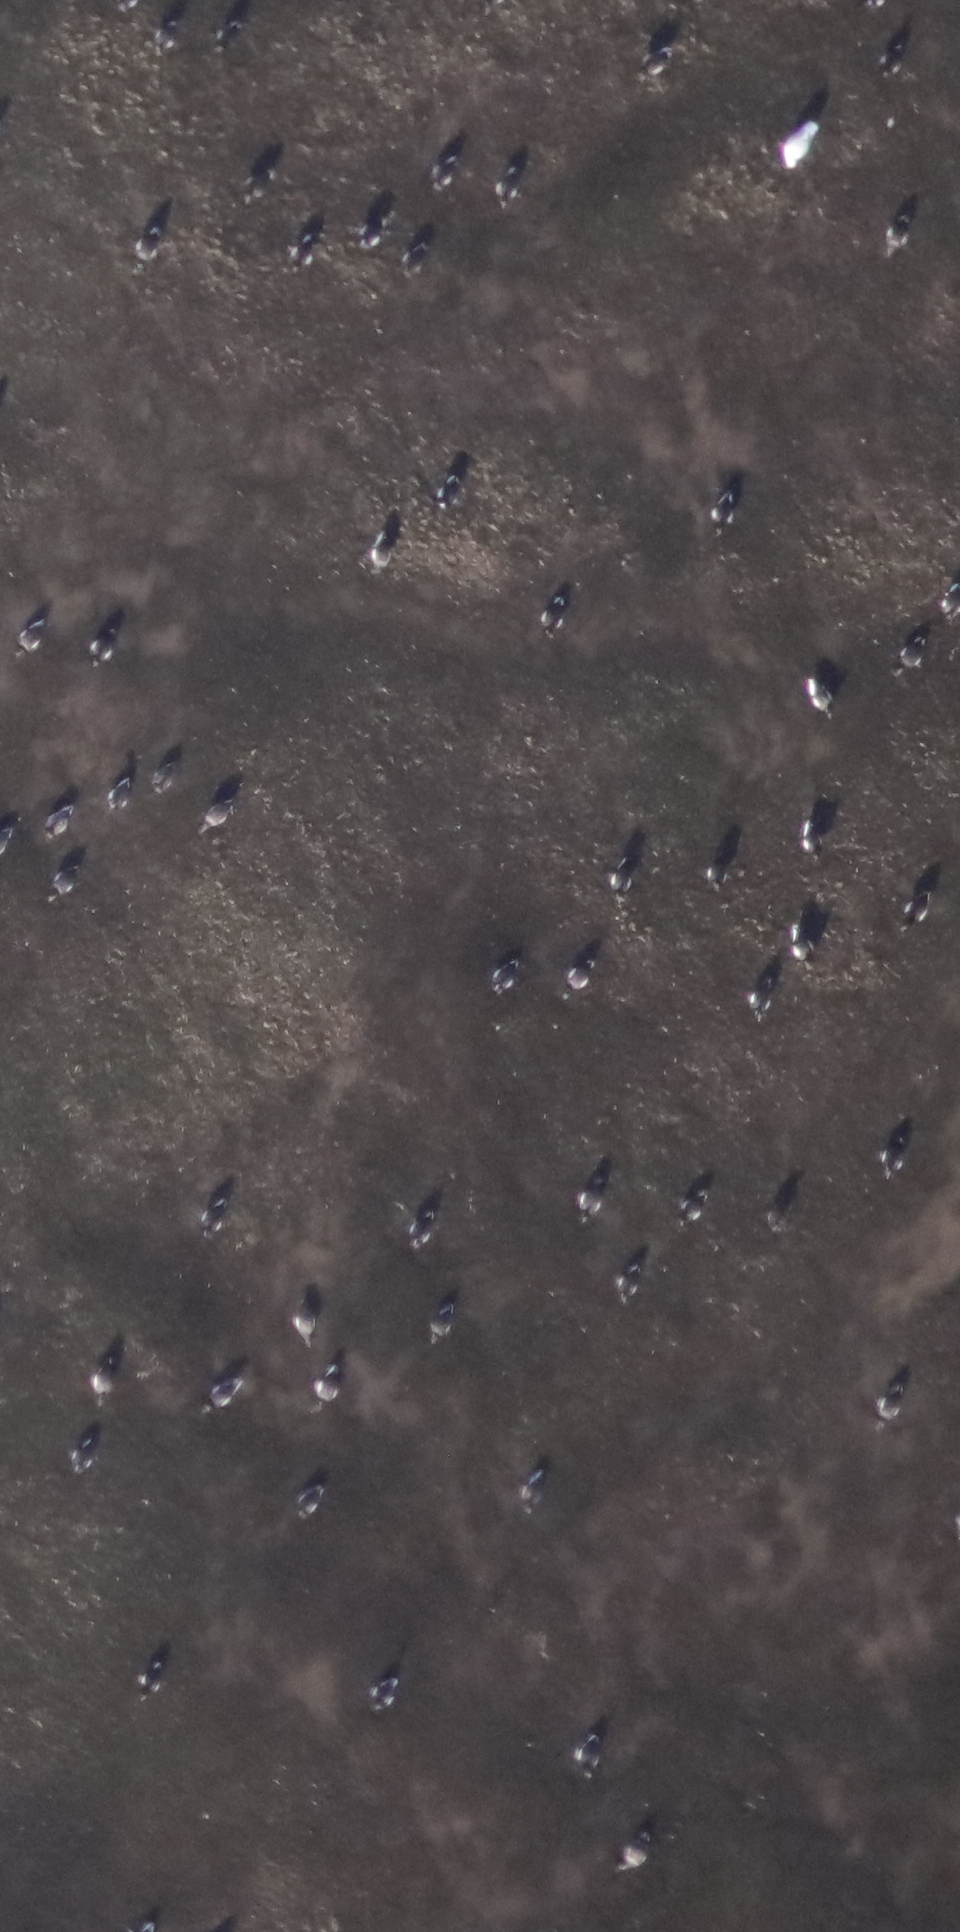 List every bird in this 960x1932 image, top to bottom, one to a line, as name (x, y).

brant (231, 39)
brant (169, 41)
brant (898, 56)
brant (660, 66)
gull (797, 145)
brant (436, 171)
brant (251, 183)
brant (513, 191)
brant (371, 234)
brant (897, 234)
brant (142, 249)
brant (308, 249)
brant (416, 253)
brant (449, 486)
brant (725, 523)
brant (382, 551)
brant (945, 605)
brant (553, 617)
brant (30, 632)
brant (104, 646)
brant (907, 653)
brant (824, 697)
brant (156, 774)
brant (125, 797)
brant (226, 813)
brant (57, 822)
brant (814, 840)
brant (715, 872)
brant (617, 882)
brant (62, 884)
brant (911, 909)
brant (801, 940)
brant (506, 975)
brant (579, 977)
brant (757, 1009)
brant (893, 1169)
brant (592, 1201)
brant (691, 1211)
brant (206, 1218)
brant (770, 1219)
brant (423, 1226)
brant (631, 1284)
brant (299, 1320)
brant (440, 1325)
brant (92, 1379)
brant (329, 1386)
brant (223, 1390)
brant (889, 1408)
brant (90, 1446)
brant (535, 1486)
brant (310, 1500)
brant (150, 1678)
brant (383, 1691)
brant (583, 1753)
brant (631, 1854)